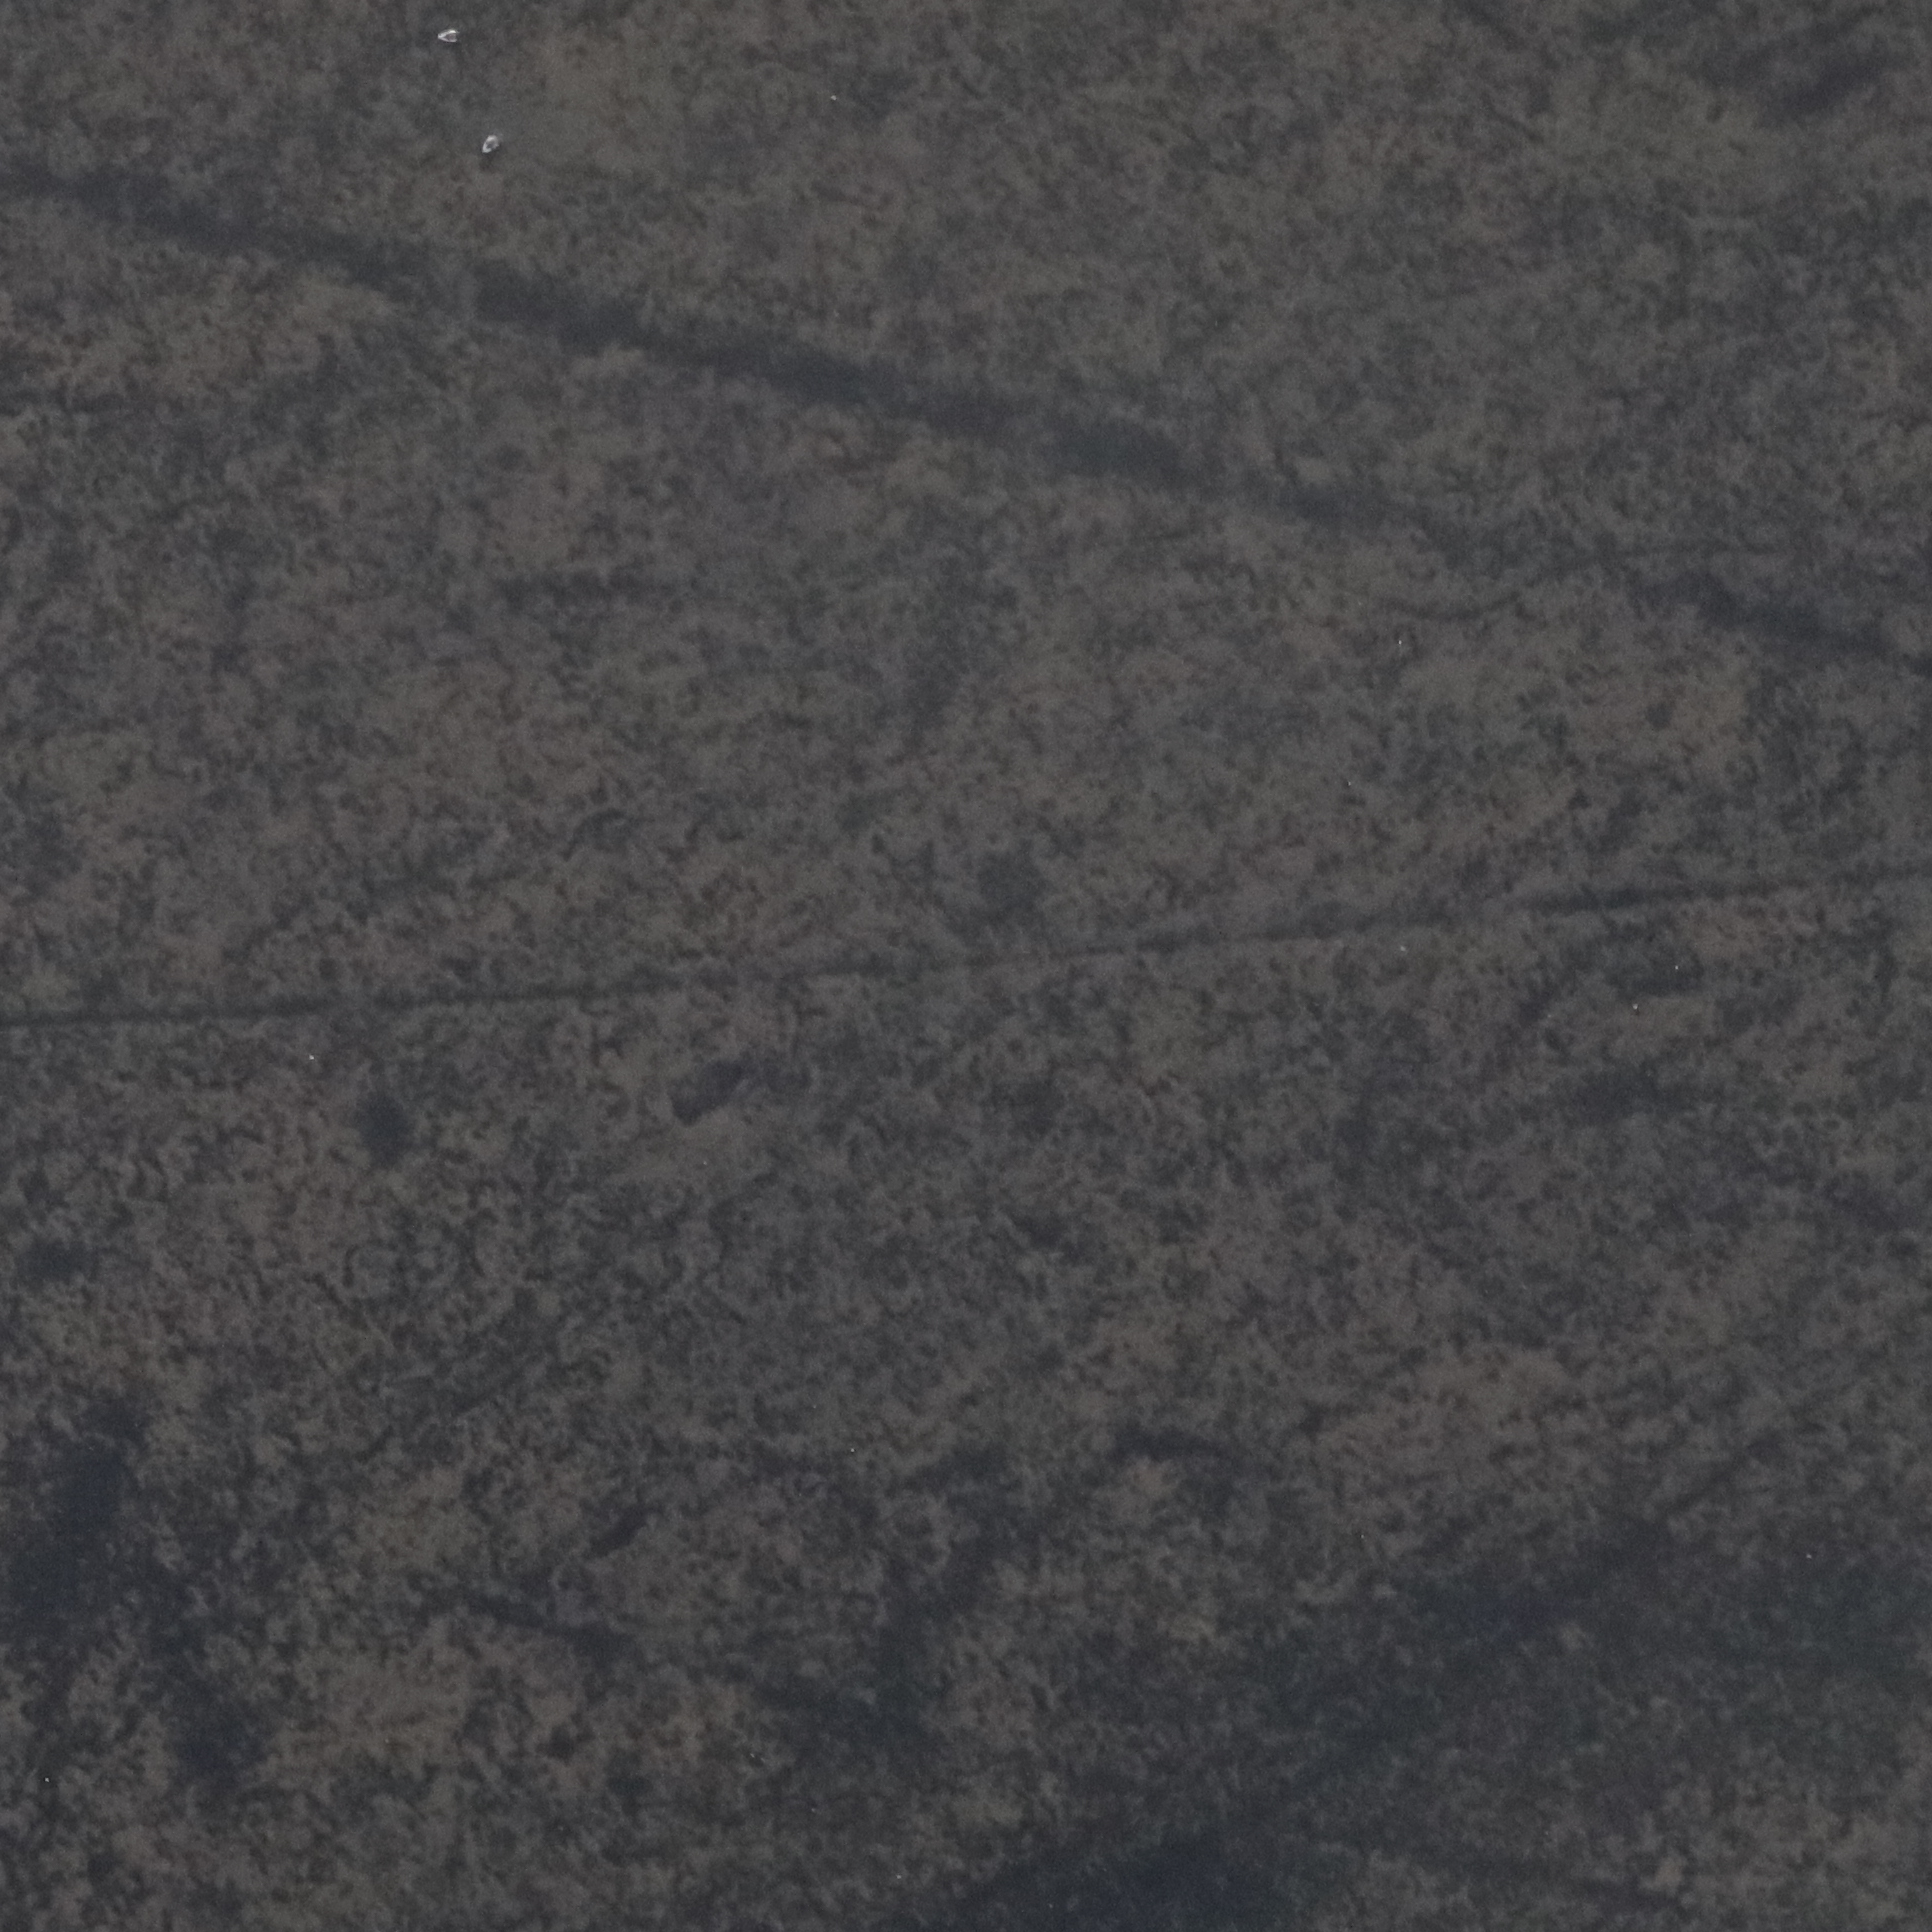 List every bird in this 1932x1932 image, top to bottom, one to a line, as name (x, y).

brant (446, 33)
brant (490, 145)